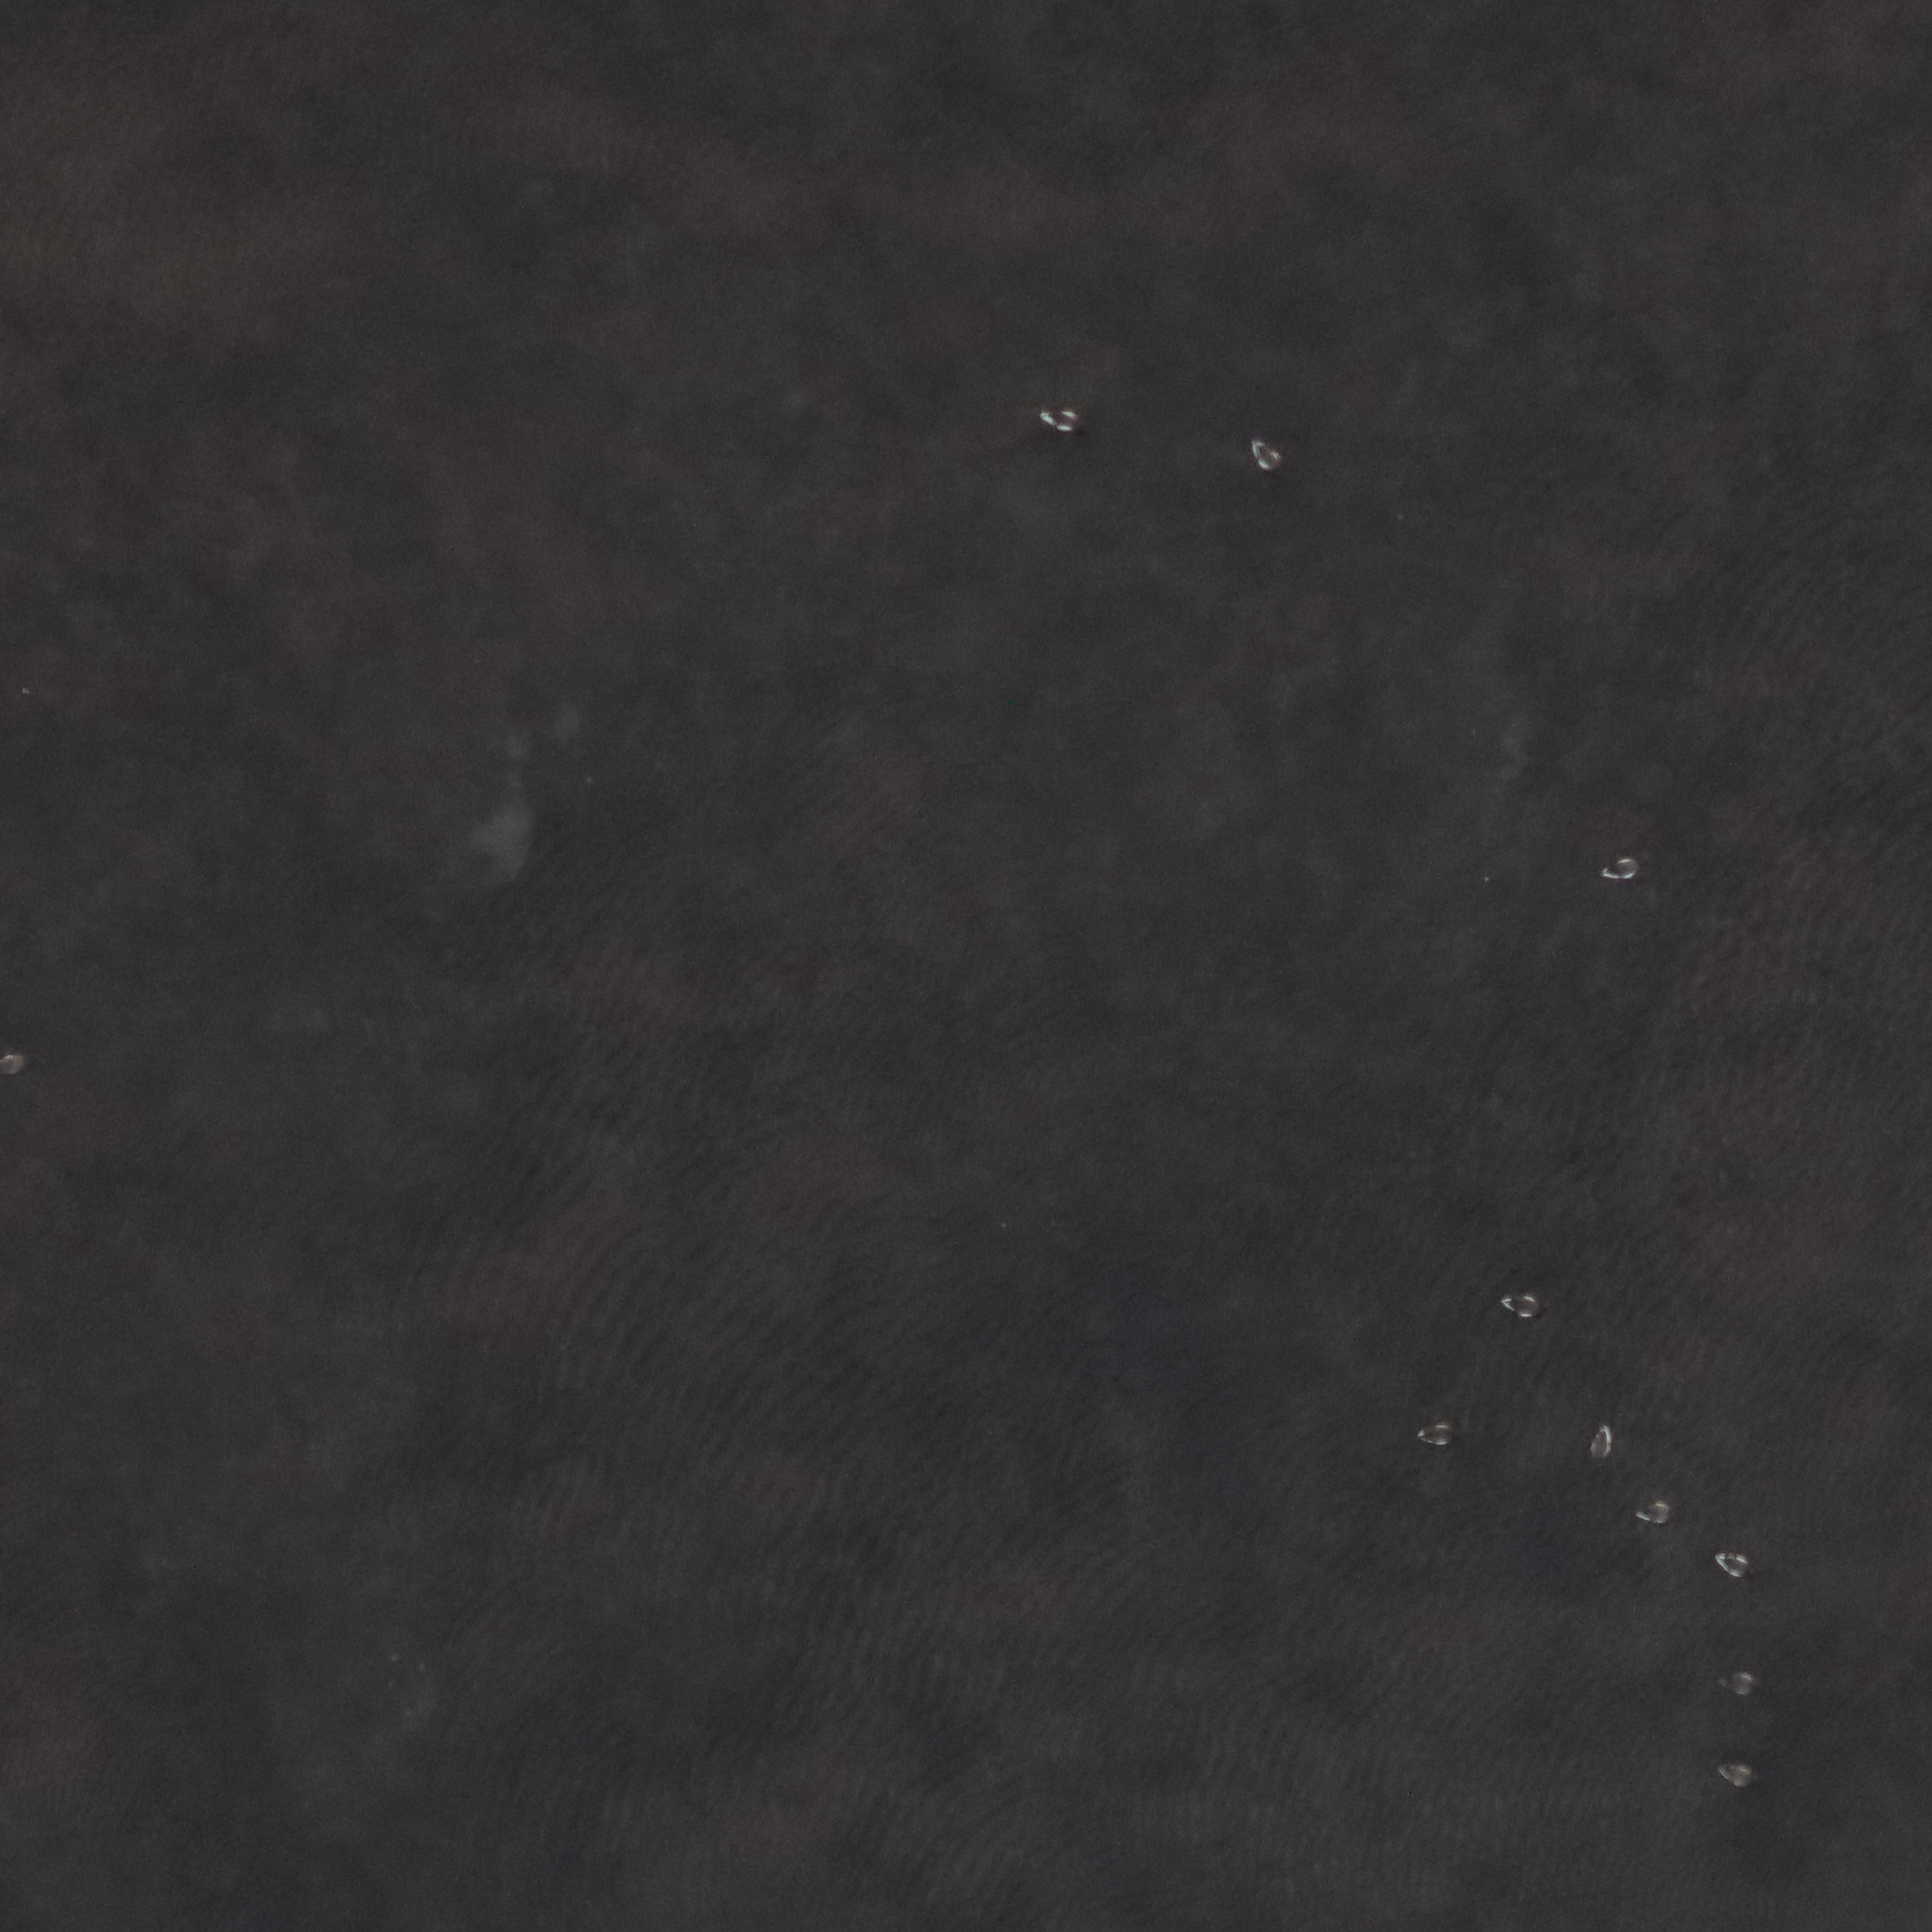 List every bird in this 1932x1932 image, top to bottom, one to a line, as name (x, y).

brant (1061, 419)
brant (1264, 456)
brant (1623, 868)
brant (9, 1065)
brant (1522, 1306)
brant (1437, 1434)
brant (1601, 1445)
brant (1655, 1515)
brant (1735, 1567)
brant (1739, 1683)
brant (1738, 1776)